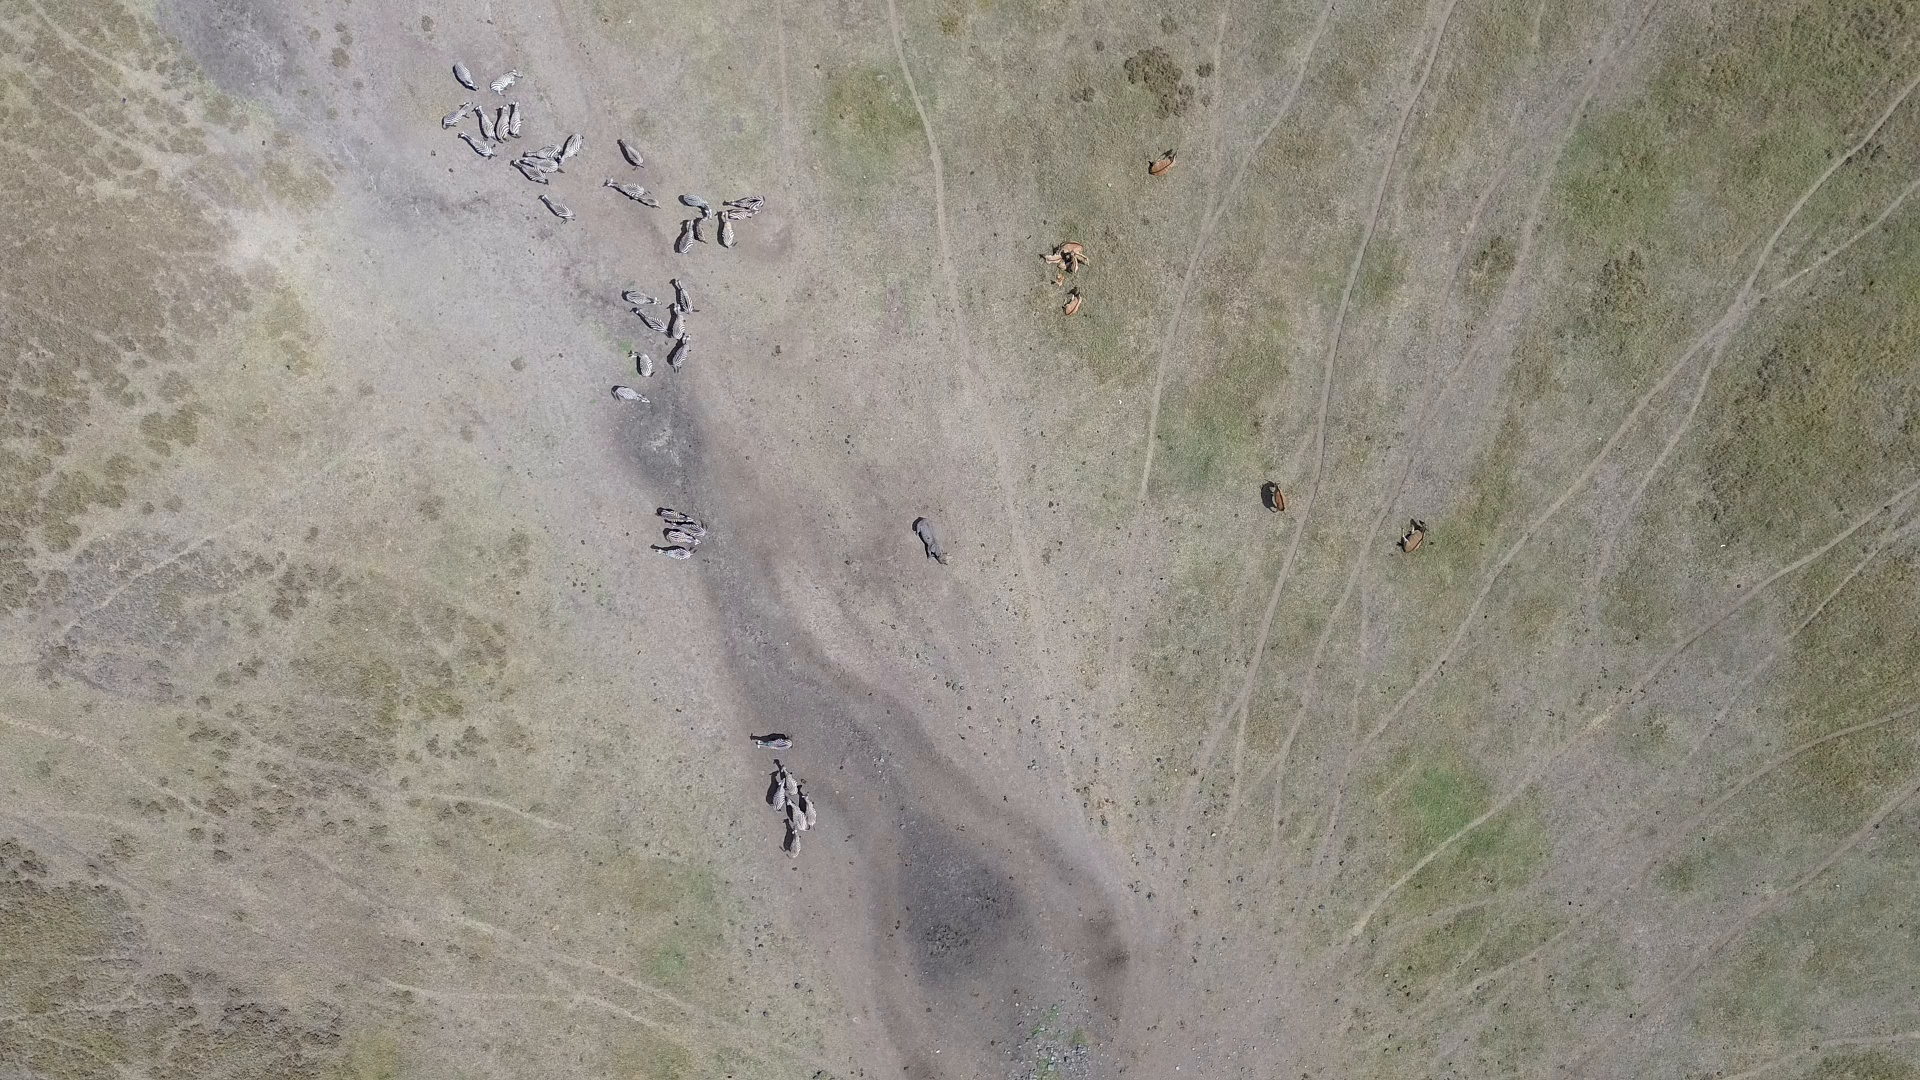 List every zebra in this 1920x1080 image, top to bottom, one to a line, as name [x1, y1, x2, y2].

zebra [452, 64, 477, 90]
zebra [490, 69, 520, 93]
zebra [507, 100, 522, 134]
zebra [495, 105, 509, 143]
zebra [441, 106, 470, 127]
zebra [475, 106, 494, 141]
zebra [464, 133, 493, 157]
zebra [558, 134, 583, 166]
zebra [619, 139, 642, 167]
zebra [525, 143, 562, 159]
zebra [518, 156, 559, 173]
zebra [514, 159, 547, 185]
zebra [607, 178, 644, 199]
zebra [636, 185, 661, 206]
zebra [679, 193, 707, 207]
zebra [541, 194, 569, 220]
zebra [724, 197, 763, 209]
zebra [724, 207, 762, 220]
zebra [698, 210, 714, 241]
zebra [720, 216, 735, 247]
zebra [678, 223, 693, 253]
zebra [673, 280, 691, 308]
zebra [628, 287, 661, 305]
zebra [670, 305, 685, 338]
zebra [633, 306, 668, 334]
zebra [670, 340, 691, 367]
zebra [635, 348, 651, 377]
zebra [611, 385, 650, 404]
zebra [664, 511, 699, 525]
zebra [667, 523, 709, 533]
zebra [665, 530, 702, 545]
zebra [660, 545, 693, 558]
zebra [753, 737, 791, 749]
zebra [778, 763, 797, 793]
zebra [772, 776, 787, 812]
zebra [801, 793, 815, 829]
zebra [788, 799, 809, 831]
zebra [786, 829, 801, 860]